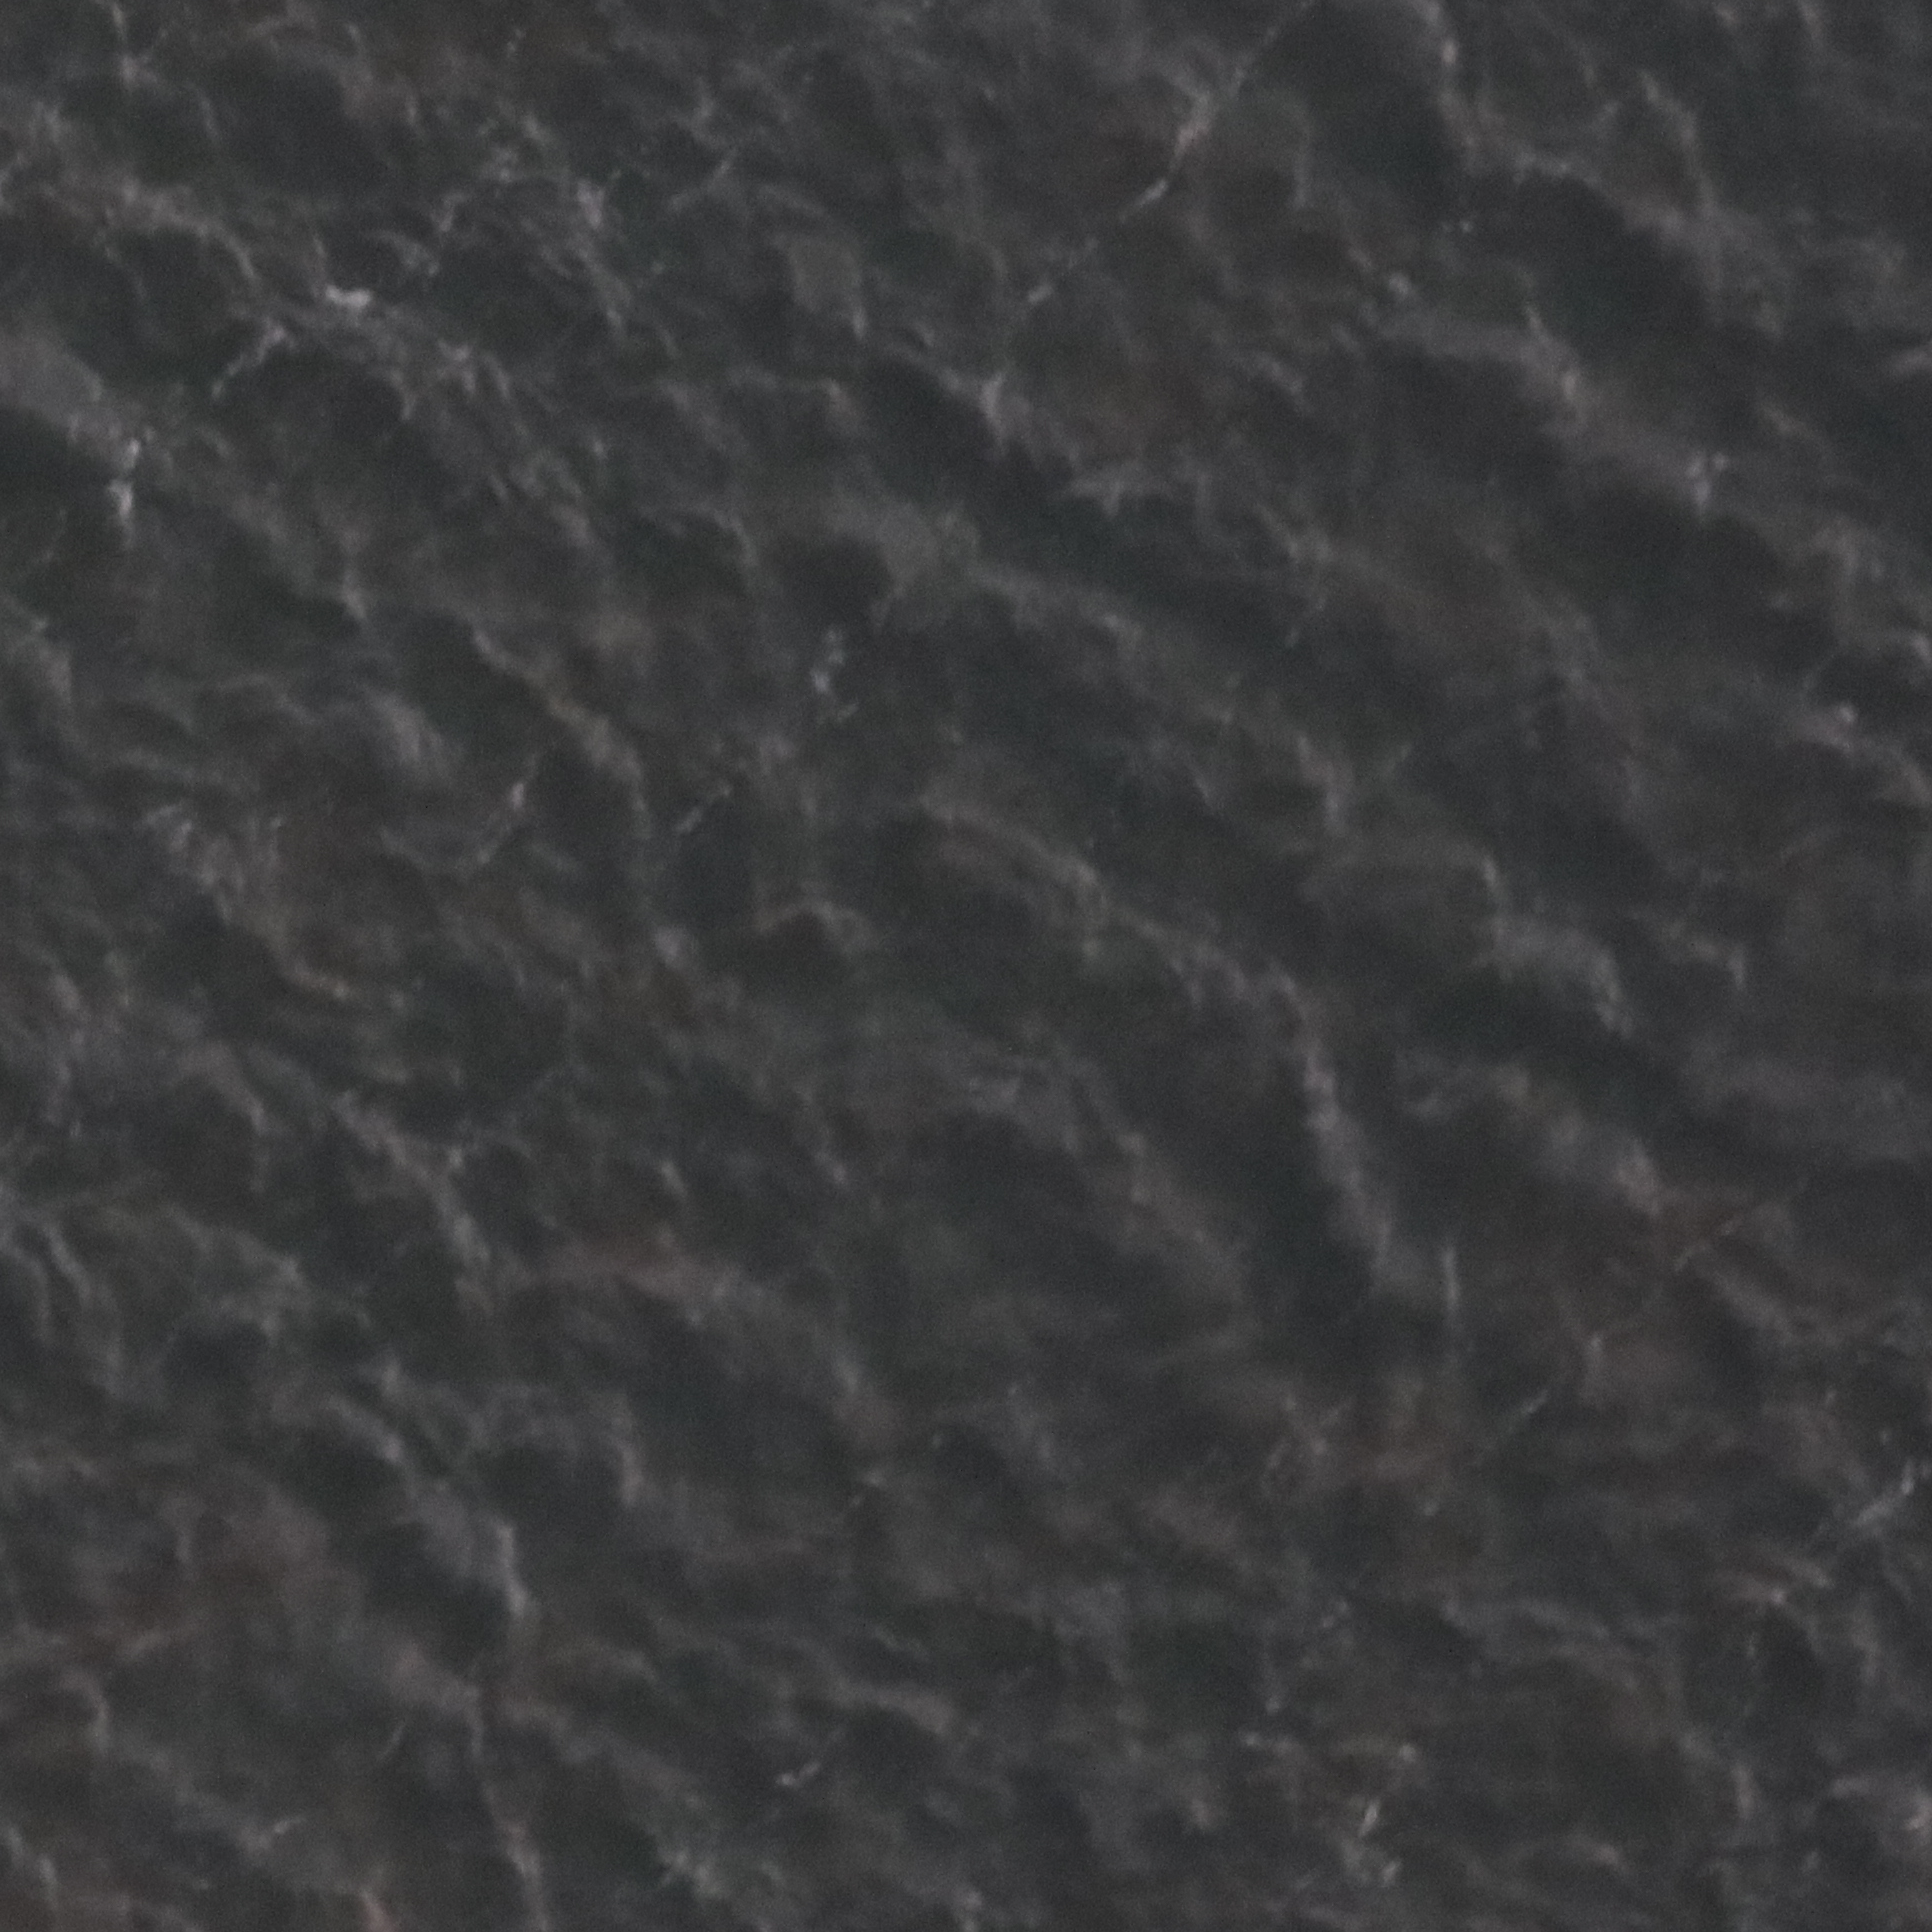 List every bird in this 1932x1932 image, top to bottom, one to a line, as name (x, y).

None